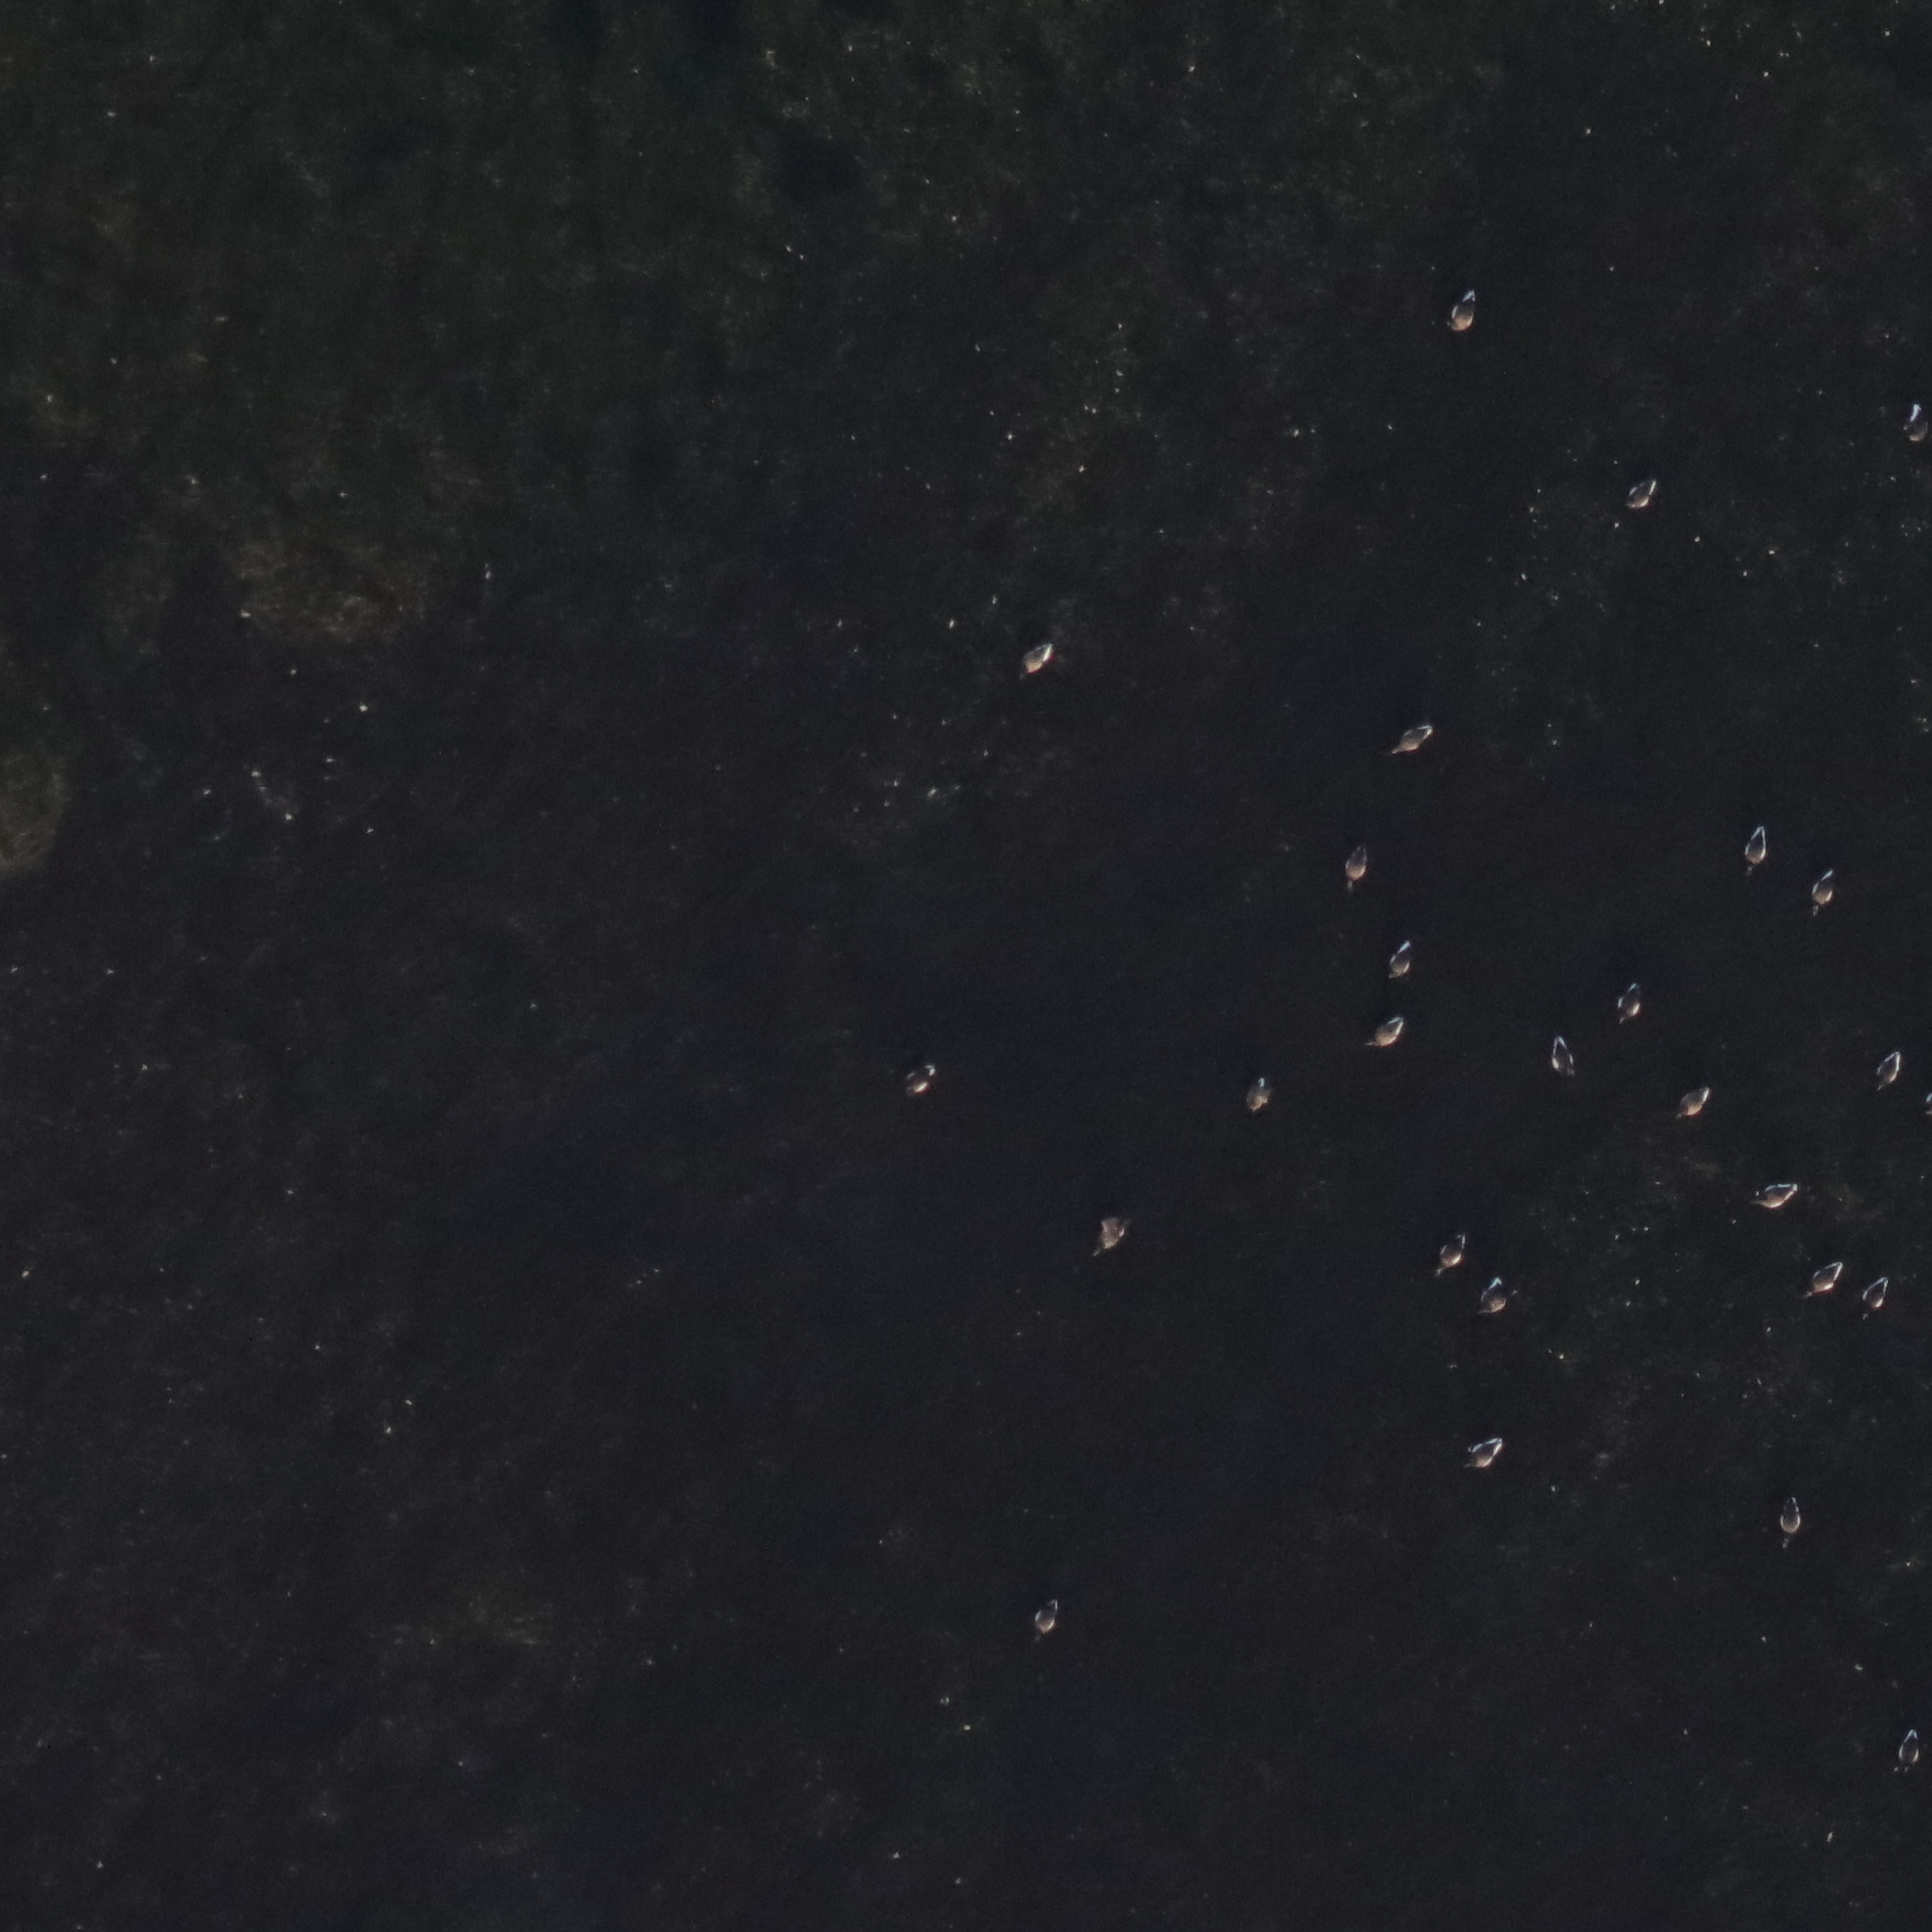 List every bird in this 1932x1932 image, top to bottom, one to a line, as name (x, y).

brant (1464, 317)
brant (1914, 423)
brant (1641, 496)
brant (1035, 660)
brant (1413, 739)
brant (1757, 849)
brant (1356, 866)
brant (1821, 891)
brant (1399, 962)
brant (1630, 1001)
brant (1386, 1033)
brant (1560, 1055)
brant (1889, 1070)
brant (918, 1079)
brant (1257, 1096)
brant (1692, 1101)
brant (1775, 1196)
brant (1451, 1254)
brant (1824, 1281)
brant (1875, 1296)
brant (1496, 1299)
brant (1483, 1455)
brant (1791, 1521)
brant (1047, 1619)
brant (1908, 1752)